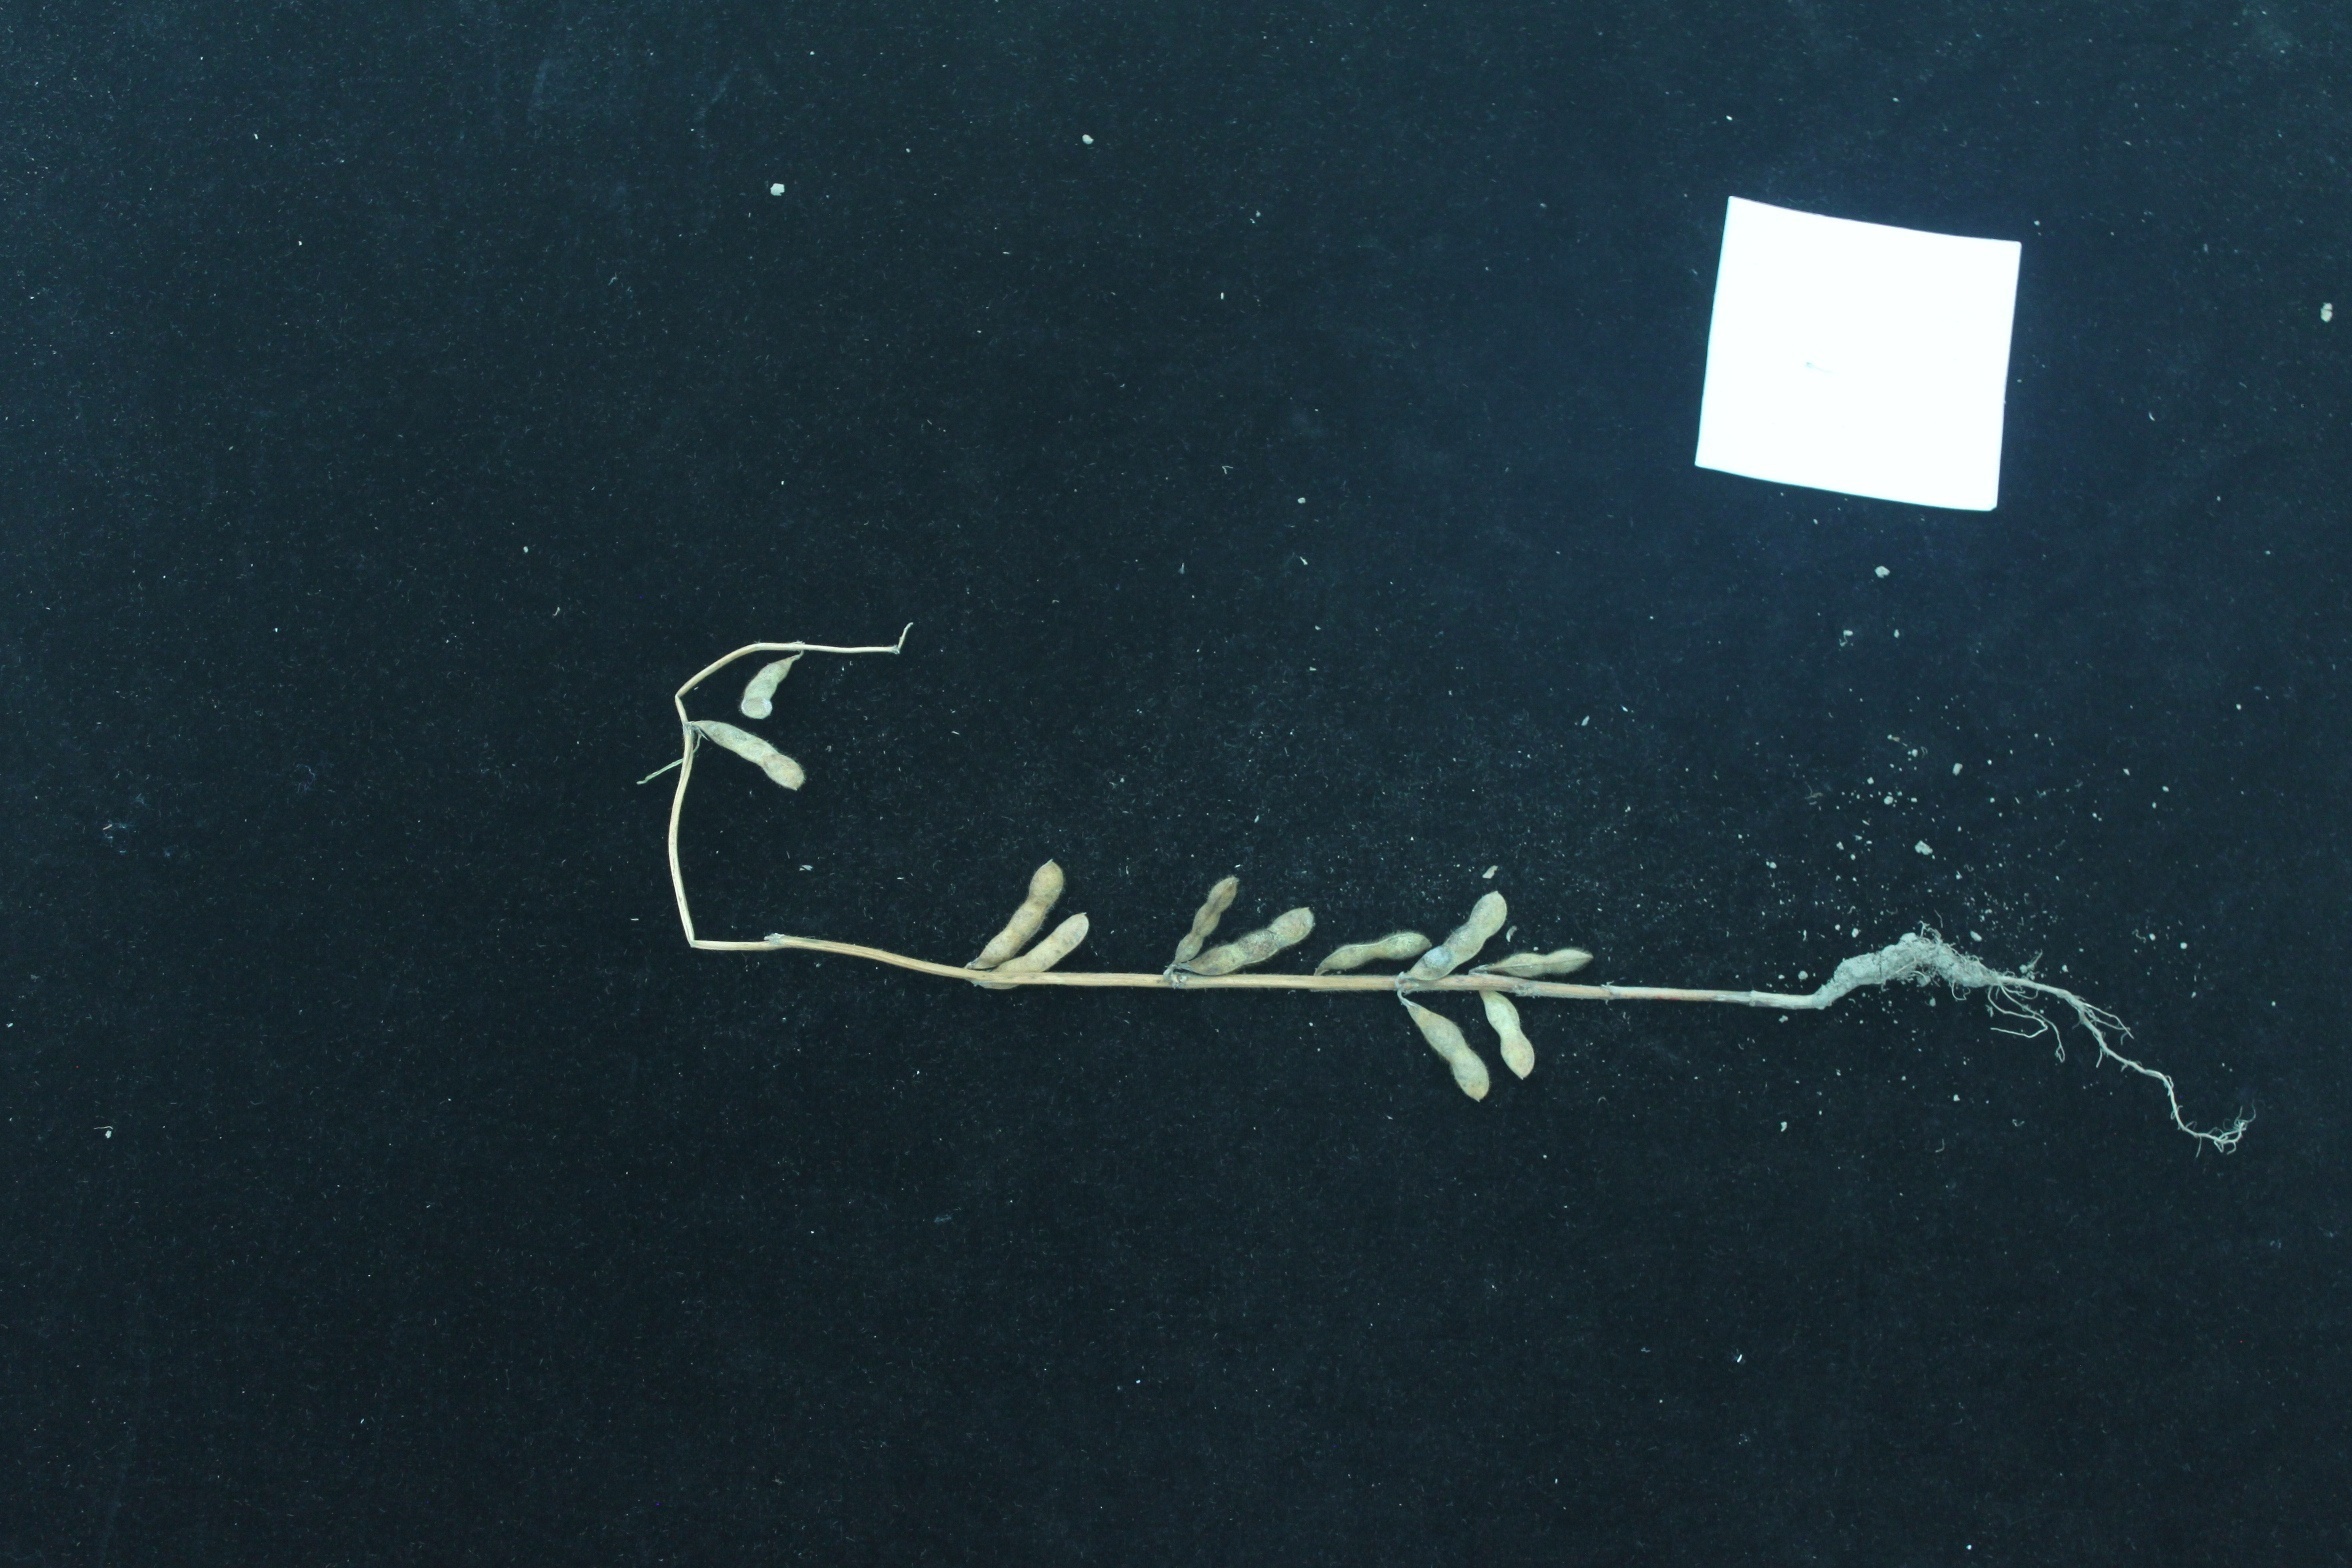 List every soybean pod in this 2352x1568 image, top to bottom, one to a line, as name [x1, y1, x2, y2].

soybean pod [741, 656, 800, 720]
soybean pod [688, 720, 804, 790]
soybean pod [970, 860, 1062, 968]
soybean pod [1173, 877, 1235, 965]
soybean pod [1404, 891, 1505, 979]
soybean pod [1172, 908, 1312, 975]
soybean pod [971, 913, 1087, 990]
soybean pod [1316, 931, 1431, 971]
soybean pod [1481, 948, 1593, 977]
soybean pod [1478, 988, 1534, 1077]
soybean pod [1398, 993, 1489, 1100]